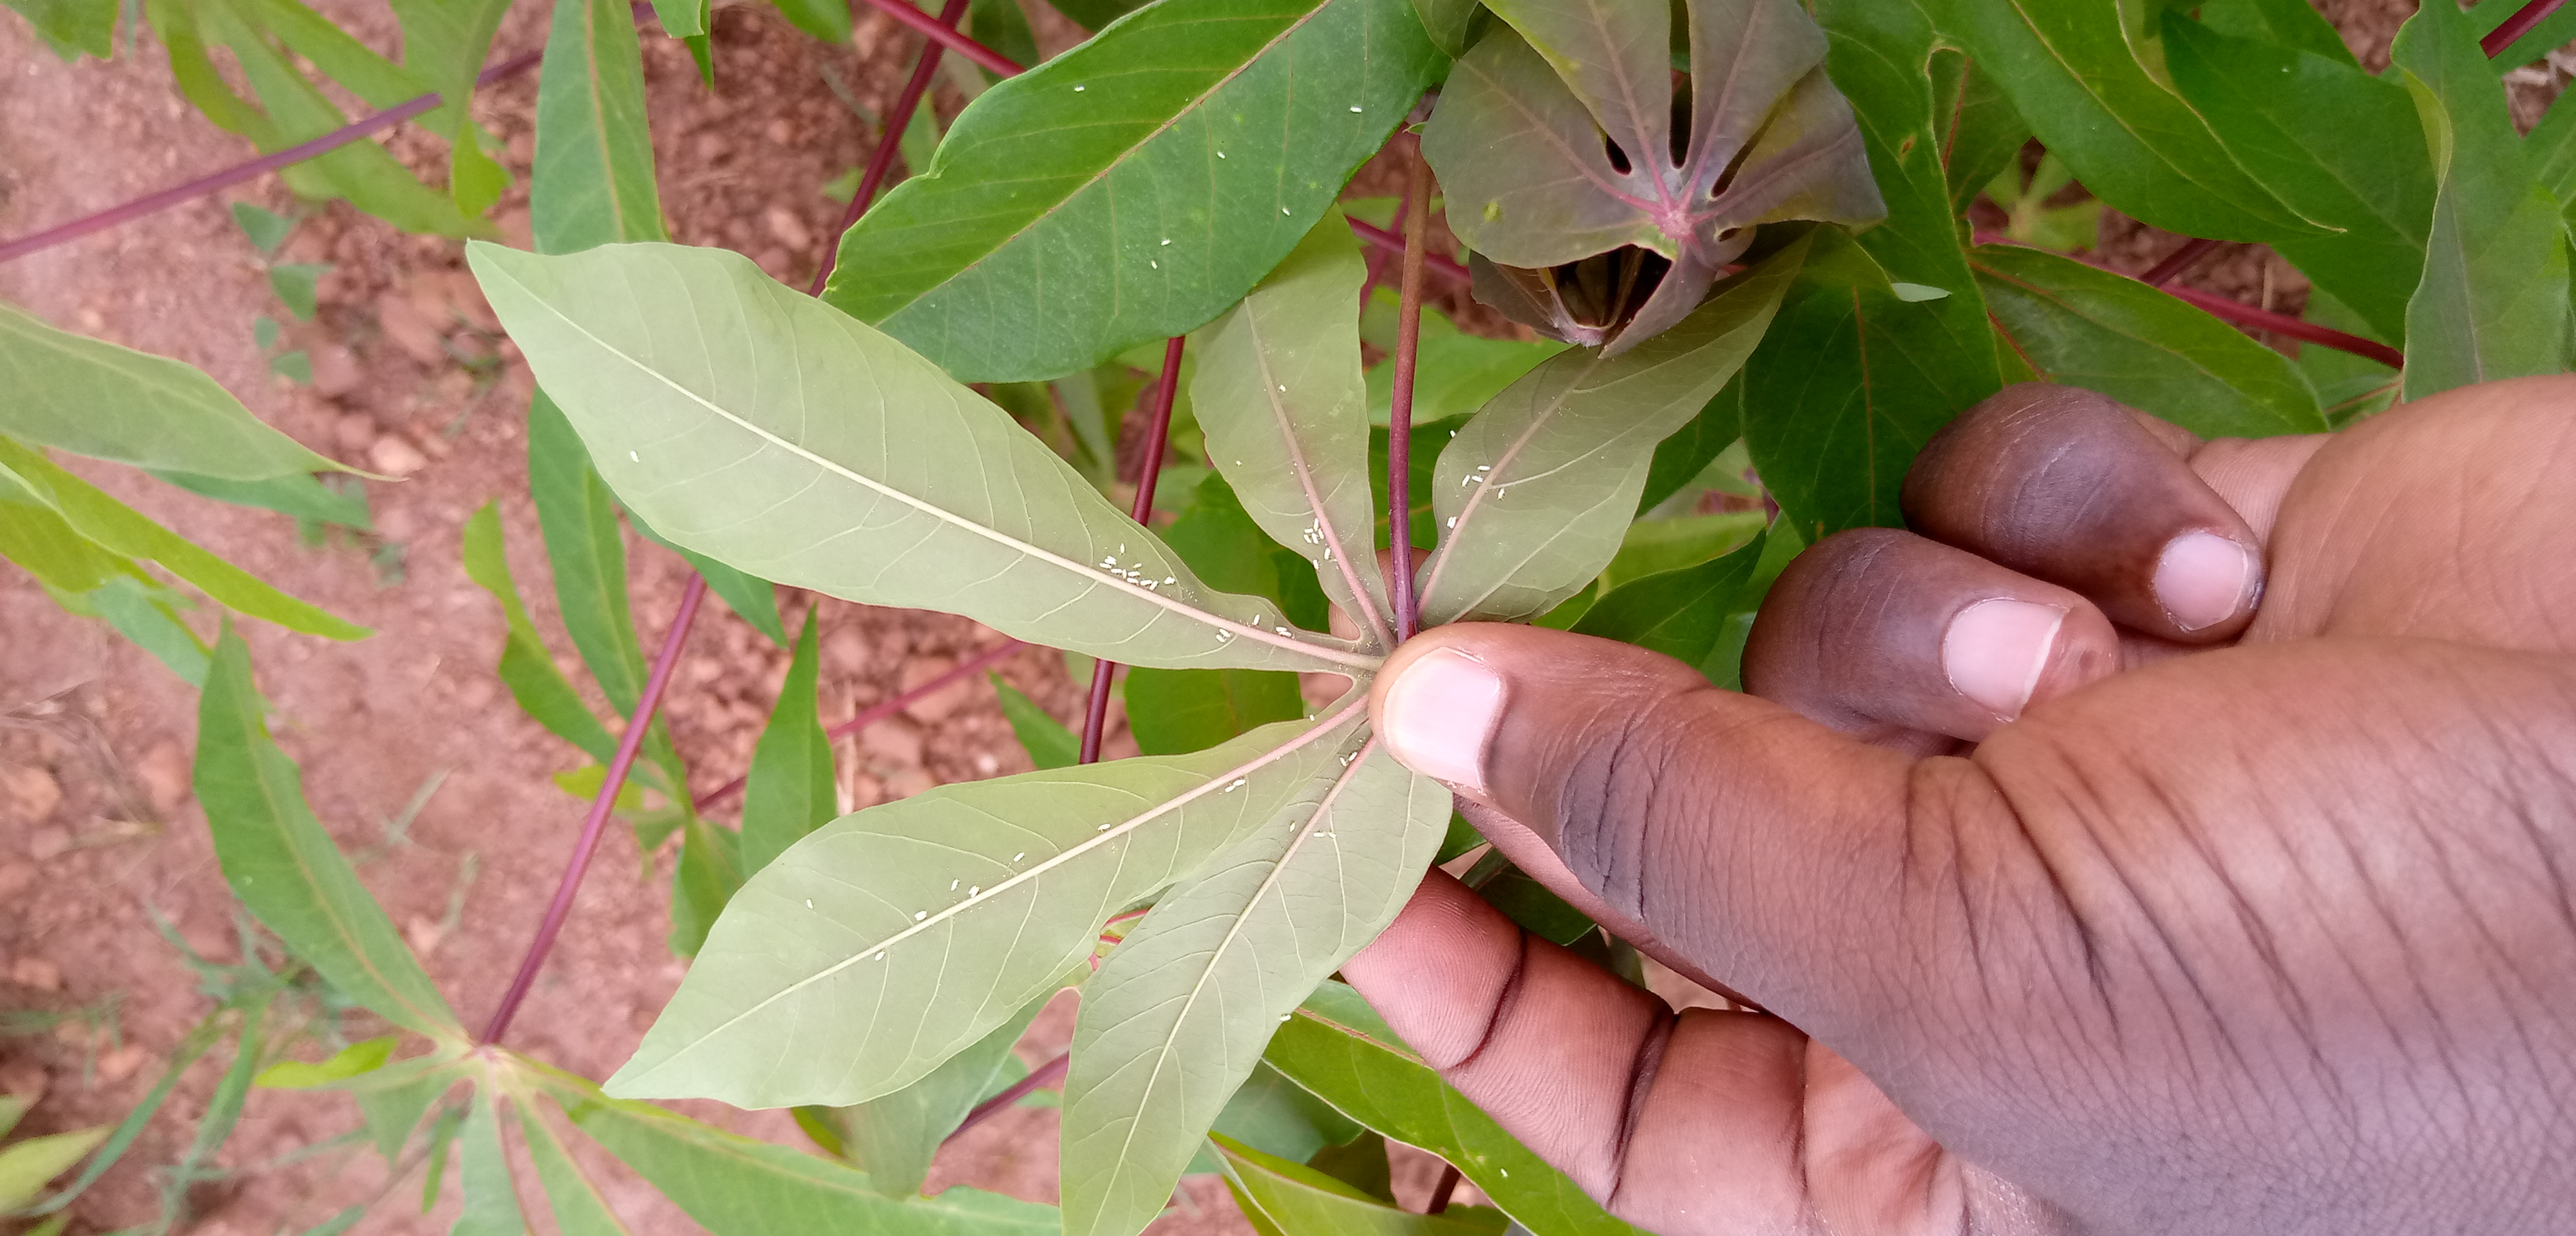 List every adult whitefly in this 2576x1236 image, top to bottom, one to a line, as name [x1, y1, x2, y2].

whitefly [1072, 84, 1086, 95]
whitefly [1347, 104, 1363, 115]
whitefly [1215, 147, 1229, 162]
whitefly [1279, 207, 1295, 218]
whitefly [1159, 237, 1174, 248]
whitefly [1149, 257, 1160, 272]
whitefly [1276, 381, 1289, 395]
whitefly [1448, 428, 1461, 439]
whitefly [628, 447, 641, 465]
whitefly [1233, 458, 1246, 469]
whitefly [1475, 464, 1492, 472]
whitefly [1460, 473, 1472, 490]
whitefly [1470, 474, 1485, 485]
whitefly [1496, 487, 1508, 501]
whitefly [1446, 515, 1453, 528]
whitefly [1450, 515, 1457, 530]
whitefly [1312, 516, 1320, 532]
whitefly [1302, 526, 1315, 534]
whitefly [1317, 528, 1327, 541]
whitefly [1311, 532, 1320, 546]
whitefly [1302, 533, 1313, 545]
whitefly [1119, 541, 1129, 556]
whitefly [1323, 545, 1334, 562]
whitefly [1106, 555, 1118, 563]
whitefly [1103, 557, 1117, 566]
whitefly [1311, 557, 1322, 572]
whitefly [1097, 561, 1112, 570]
whitefly [1131, 561, 1144, 571]
whitefly [1109, 567, 1123, 574]
whitefly [1122, 567, 1128, 580]
whitefly [1127, 570, 1142, 578]
whitefly [1161, 575, 1173, 585]
whitefly [1126, 577, 1139, 586]
whitefly [1164, 577, 1176, 586]
whitefly [1140, 578, 1153, 586]
whitefly [1149, 578, 1160, 592]
whitefly [1251, 612, 1262, 628]
whitefly [1274, 625, 1289, 632]
whitefly [1217, 627, 1233, 639]
whitefly [1277, 631, 1293, 638]
whitefly [1214, 633, 1227, 644]
whitefly [1308, 713, 1318, 724]
whitefly [1347, 749, 1359, 763]
whitefly [1338, 756, 1348, 768]
whitefly [1232, 778, 1247, 787]
whitefly [1224, 783, 1235, 794]
whitefly [1285, 819, 1299, 835]
whitefly [1095, 821, 1113, 833]
whitefly [1311, 830, 1327, 839]
whitefly [1326, 830, 1339, 840]
whitefly [1010, 850, 1028, 865]
whitefly [947, 877, 961, 893]
whitefly [967, 883, 978, 895]
whitefly [969, 885, 981, 901]
whitefly [805, 897, 815, 911]
whitefly [913, 909, 929, 919]
whitefly [916, 913, 927, 922]
whitefly [873, 950, 887, 962]
whitefly [1278, 1013, 1293, 1024]
whitefly [1497, 1166, 1511, 1181]